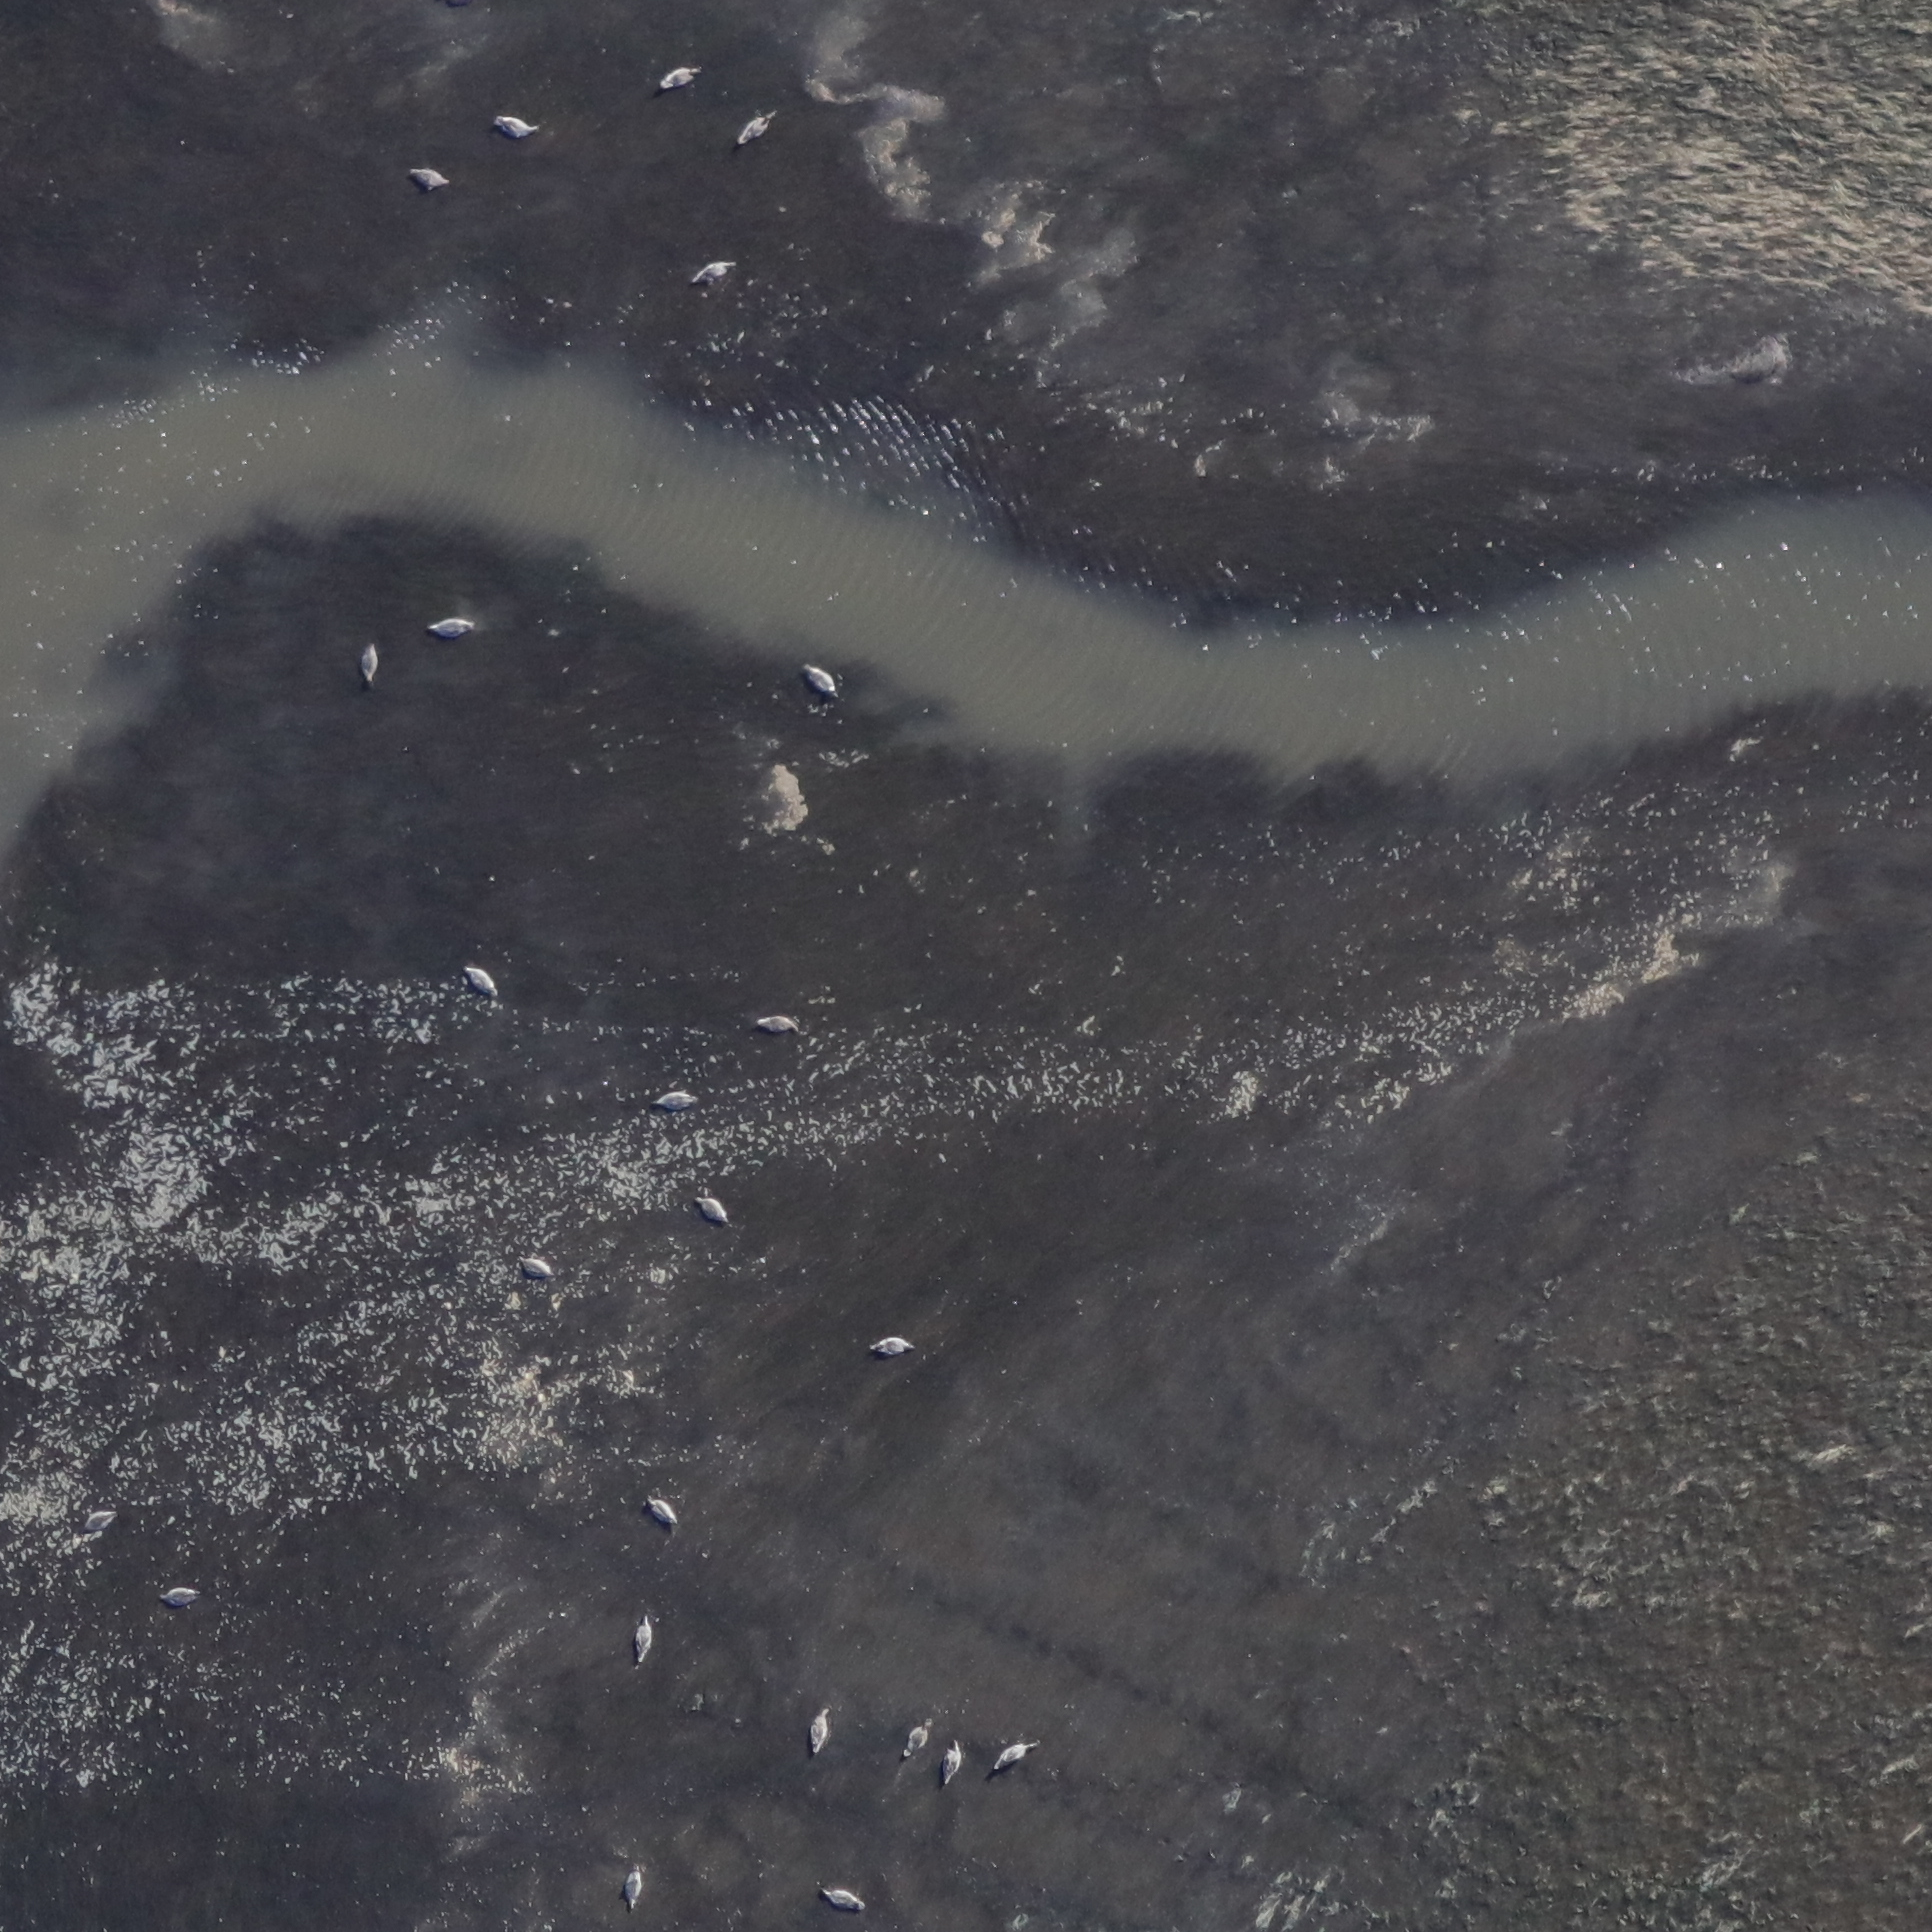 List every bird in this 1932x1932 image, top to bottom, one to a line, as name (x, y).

other bird (675, 78)
other bird (758, 125)
other bird (516, 127)
other bird (431, 179)
other bird (713, 270)
other bird (454, 626)
other bird (369, 665)
other bird (819, 680)
other bird (482, 980)
other bird (776, 1021)
other bird (672, 1102)
other bird (717, 1209)
other bird (533, 1266)
other bird (896, 1345)
other bird (660, 1507)
other bird (102, 1518)
other bird (170, 1600)
other bird (642, 1641)
other bird (918, 1736)
other bird (819, 1739)
other bird (1012, 1754)
other bird (947, 1758)
other bird (636, 1889)
other bird (842, 1899)